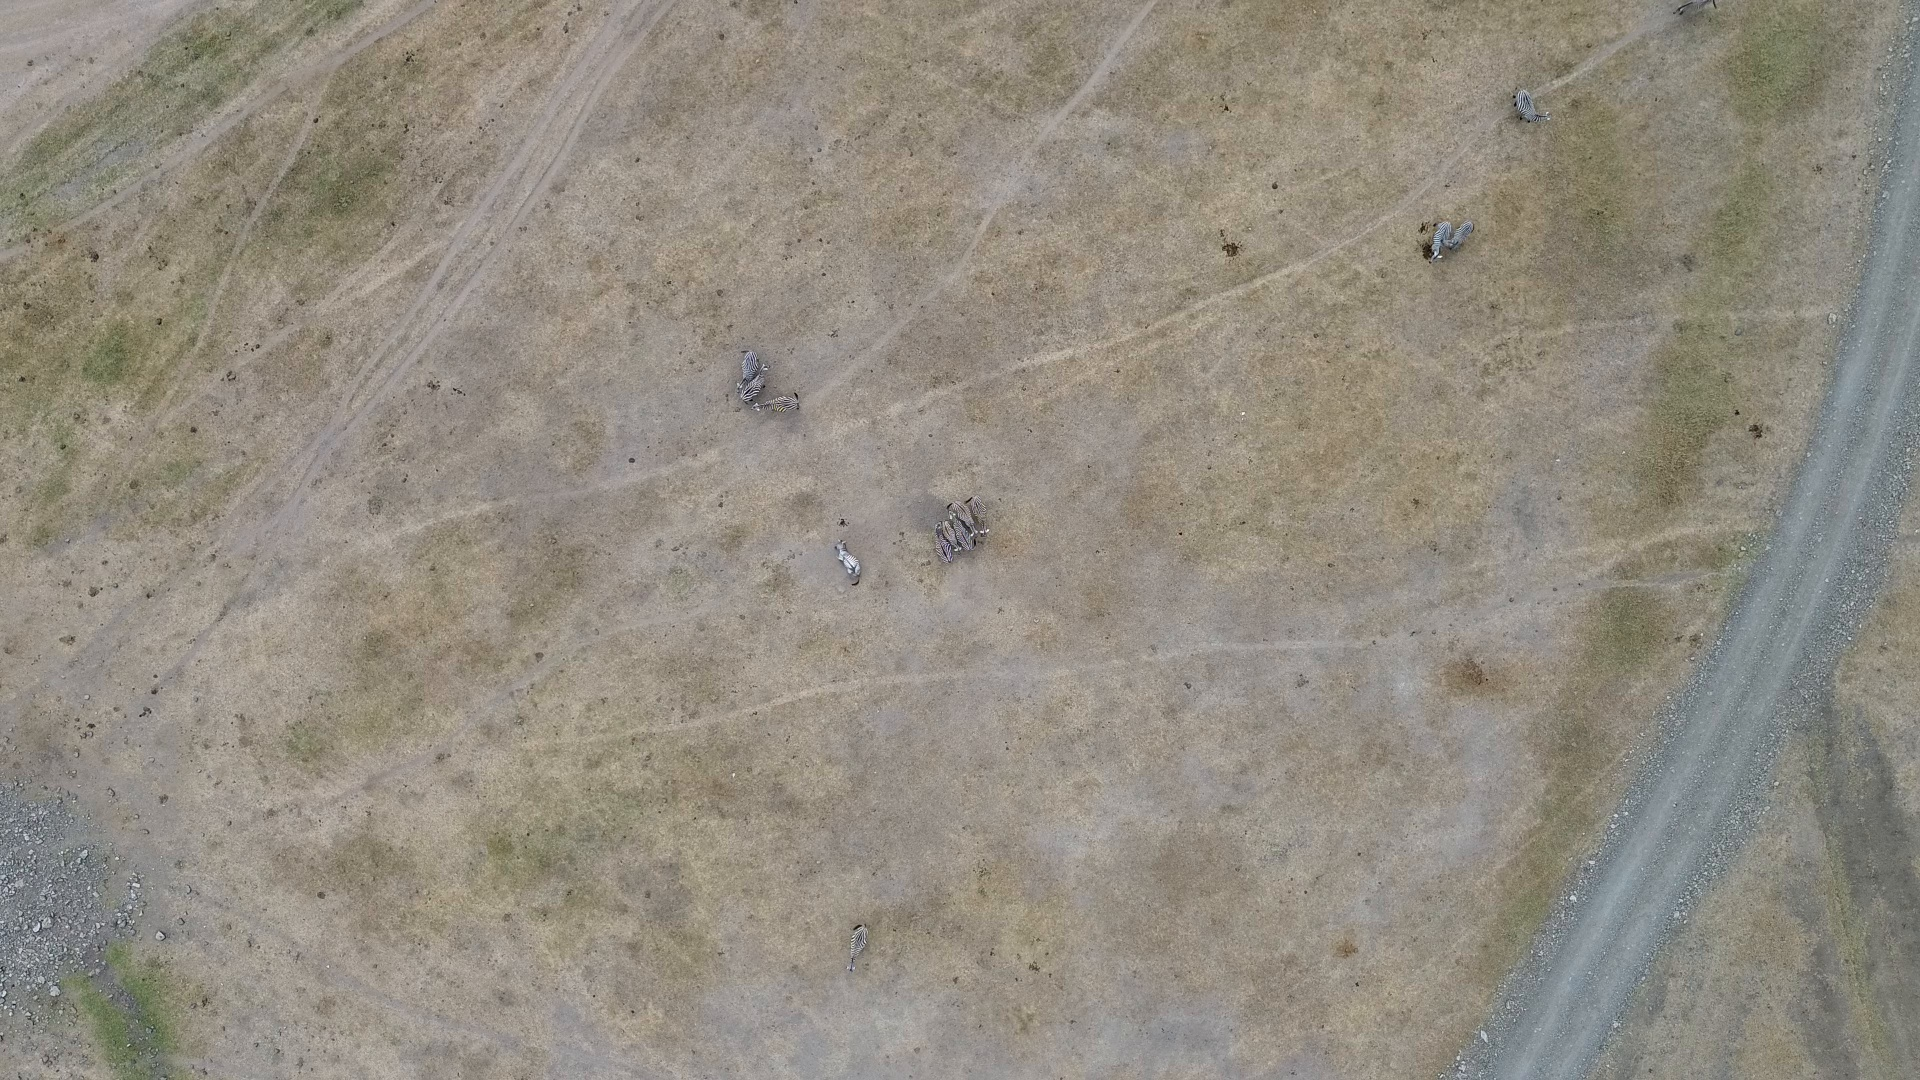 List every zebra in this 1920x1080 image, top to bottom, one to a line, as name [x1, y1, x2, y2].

zebra [1512, 88, 1546, 125]
zebra [1448, 221, 1475, 249]
zebra [1428, 223, 1448, 262]
zebra [737, 350, 756, 389]
zebra [739, 364, 768, 402]
zebra [751, 396, 799, 412]
zebra [972, 495, 990, 537]
zebra [952, 500, 978, 536]
zebra [948, 510, 974, 550]
zebra [942, 521, 962, 552]
zebra [933, 522, 952, 563]
zebra [836, 541, 860, 576]
zebra [846, 927, 866, 971]